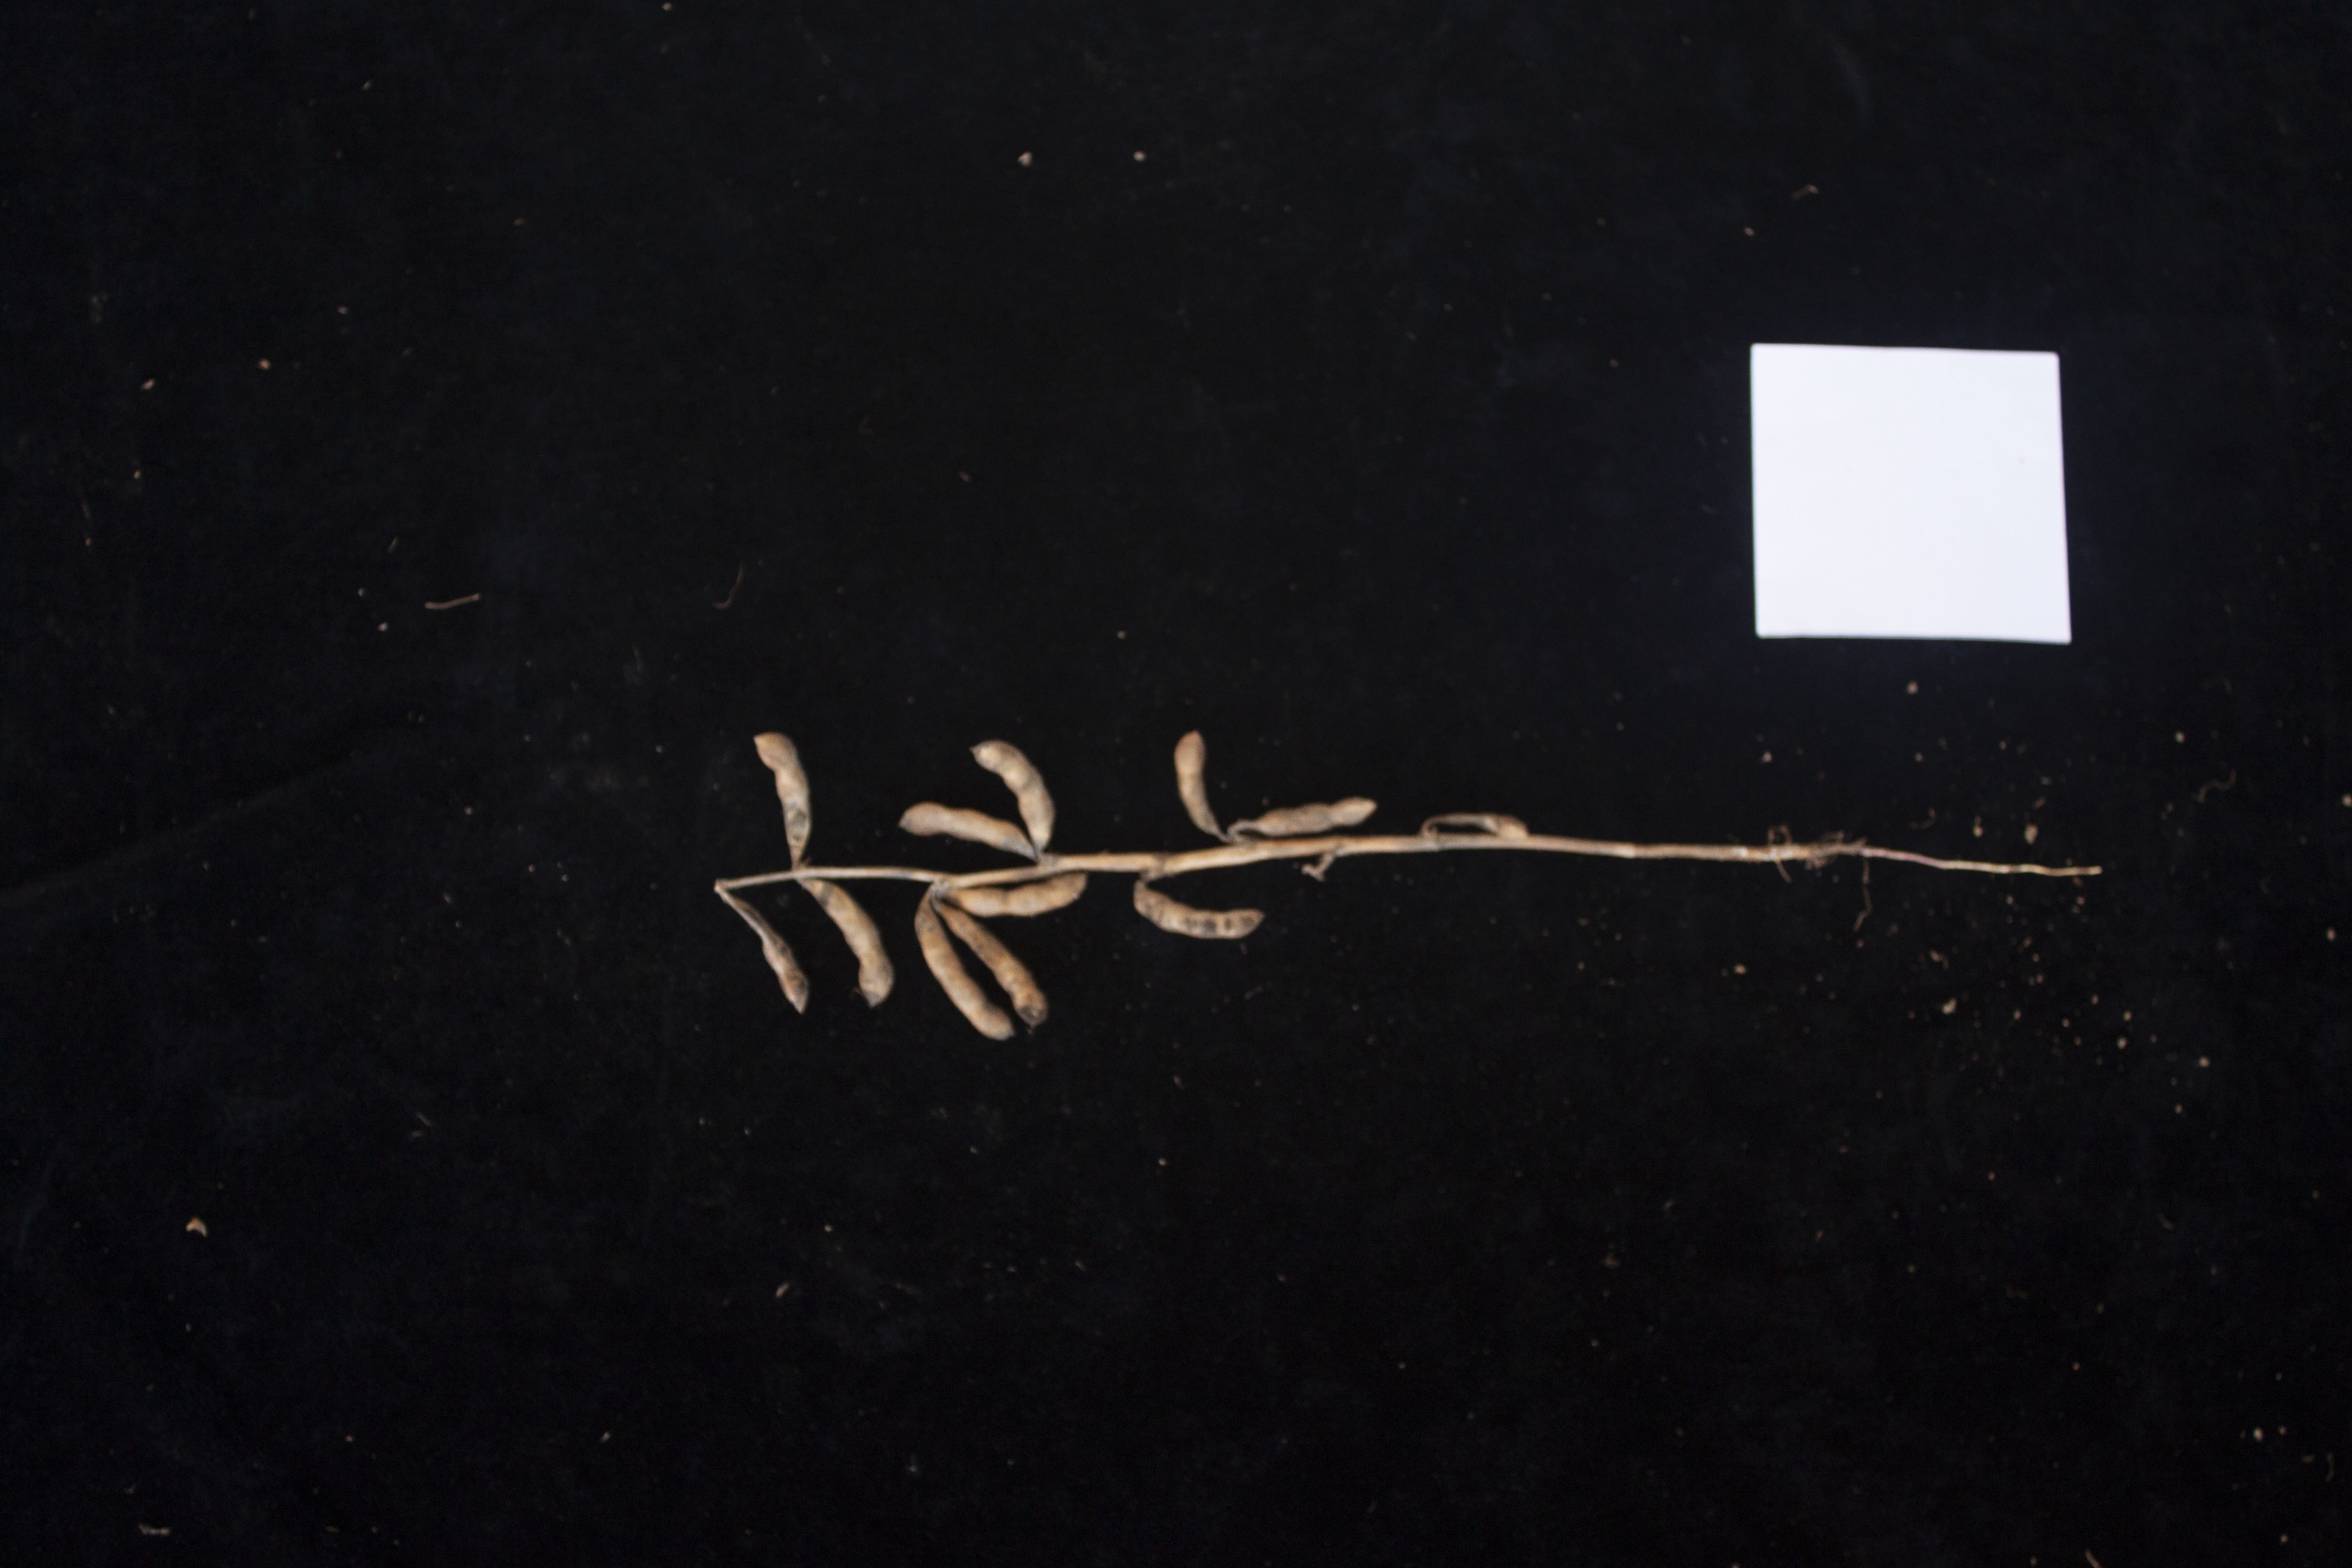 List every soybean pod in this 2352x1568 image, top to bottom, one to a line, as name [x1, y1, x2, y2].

soybean pod [1175, 732, 1228, 843]
soybean pod [753, 734, 809, 868]
soybean pod [972, 742, 1055, 857]
soybean pod [1246, 800, 1374, 837]
soybean pod [898, 805, 1036, 860]
soybean pod [1424, 816, 1527, 841]
soybean pod [939, 874, 1088, 917]
soybean pod [796, 880, 892, 1008]
soybean pod [1134, 883, 1265, 942]
soybean pod [915, 885, 1013, 1040]
soybean pod [718, 891, 807, 1016]
soybean pod [935, 903, 1048, 1026]